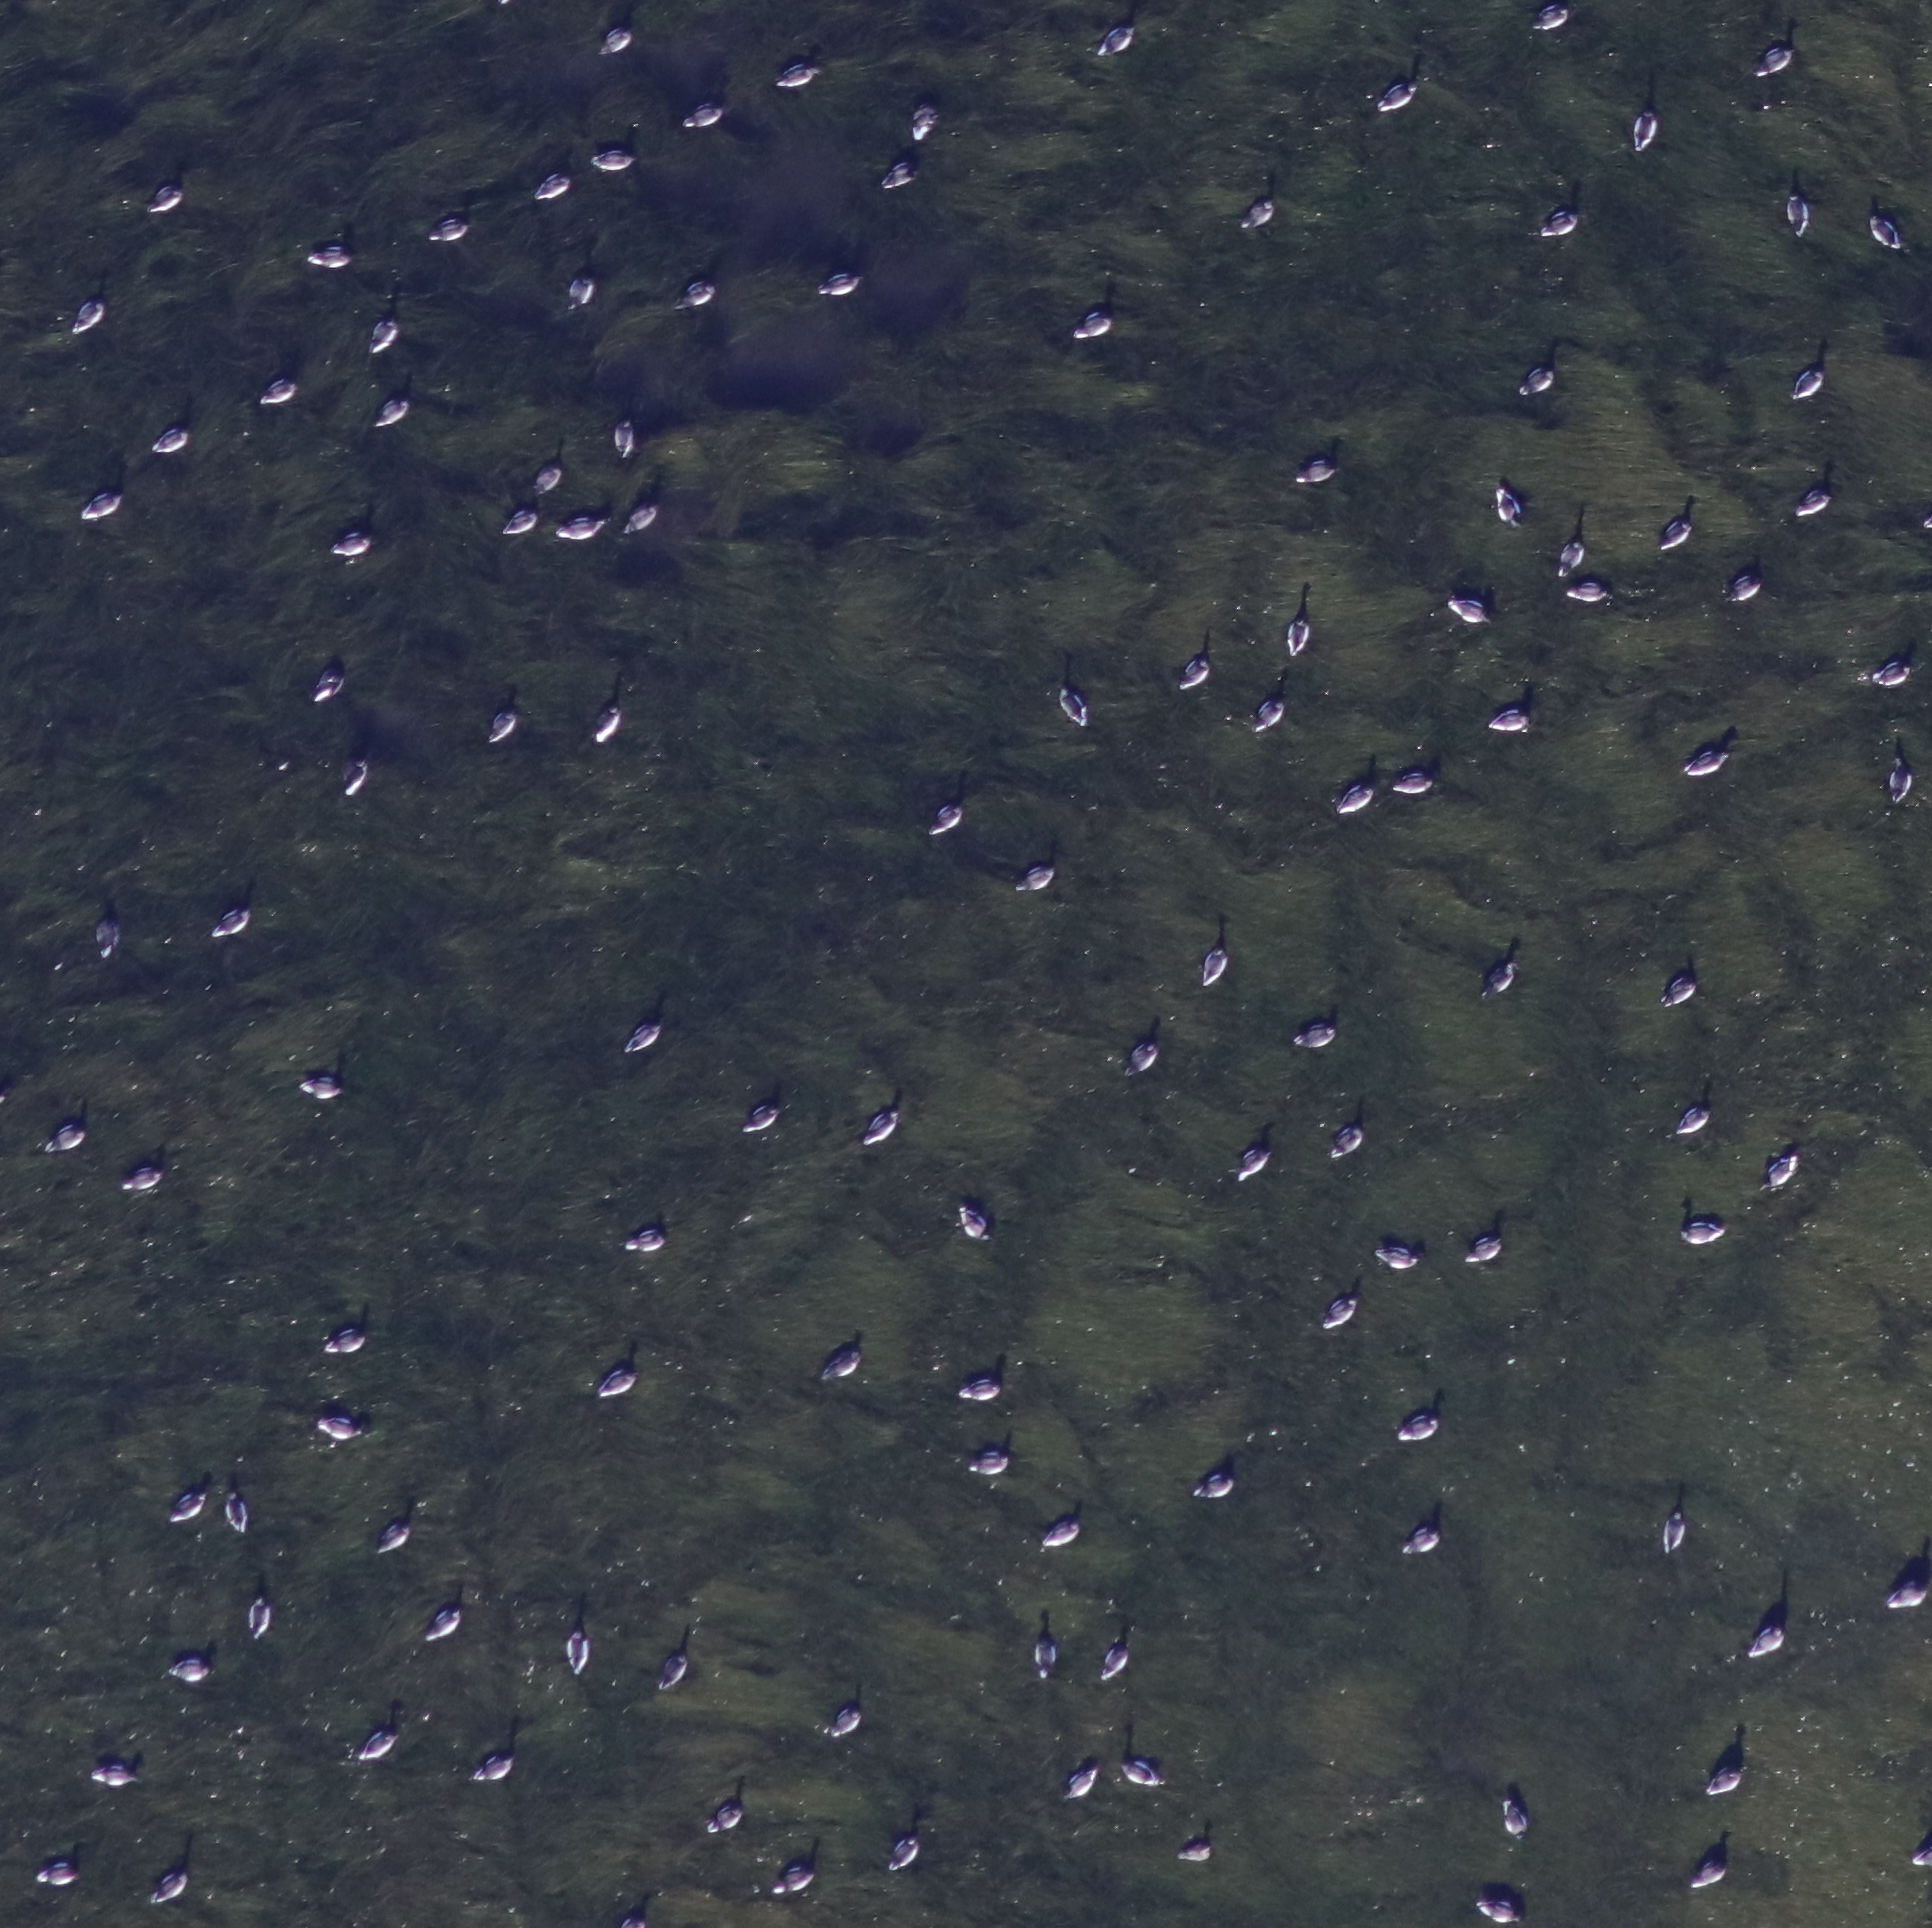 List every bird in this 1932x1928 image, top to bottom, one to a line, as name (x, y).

brant (1553, 19)
brant (1118, 39)
brant (615, 46)
brant (1775, 60)
brant (800, 72)
brant (1395, 96)
brant (708, 114)
brant (916, 129)
brant (1645, 130)
brant (615, 161)
brant (897, 179)
brant (554, 187)
brant (163, 200)
brant (1797, 213)
brant (1257, 215)
brant (1556, 224)
brant (449, 228)
brant (1884, 231)
brant (331, 258)
brant (839, 283)
brant (580, 293)
brant (697, 307)
brant (87, 312)
brant (1095, 325)
brant (384, 334)
brant (1537, 380)
brant (1809, 383)
brant (280, 390)
brant (391, 412)
brant (626, 429)
brant (172, 439)
brant (1317, 471)
brant (550, 477)
brant (1812, 502)
brant (103, 505)
brant (1508, 507)
brant (640, 516)
brant (522, 521)
brant (584, 525)
brant (1674, 534)
brant (353, 544)
brant (1570, 565)
brant (1744, 588)
brant (1591, 593)
brant (1470, 609)
brant (1298, 633)
brant (1195, 671)
brant (1892, 675)
brant (333, 684)
brant (1072, 706)
brant (1268, 715)
brant (1509, 720)
brant (607, 722)
brant (502, 723)
brant (1705, 765)
brant (356, 776)
brant (1901, 781)
brant (1415, 782)
brant (1356, 800)
brant (944, 819)
brant (1037, 877)
brant (231, 922)
brant (106, 937)
brant (1213, 965)
brant (1498, 978)
brant (1683, 990)
brant (645, 1035)
brant (1316, 1037)
brant (1138, 1059)
brant (323, 1087)
brant (762, 1117)
brant (1693, 1119)
brant (881, 1127)
brant (69, 1137)
brant (1346, 1141)
brant (1252, 1162)
brant (1781, 1172)
brant (144, 1179)
brant (975, 1224)
brant (1703, 1232)
brant (647, 1241)
brant (1486, 1250)
brant (1399, 1258)
brant (1340, 1312)
brant (347, 1341)
brant (841, 1365)
brant (617, 1382)
brant (982, 1388)
brant (341, 1427)
brant (1419, 1428)
brant (989, 1464)
brant (1216, 1486)
brant (189, 1506)
brant (238, 1515)
brant (1673, 1531)
brant (1061, 1533)
brant (393, 1536)
brant (1423, 1542)
brant (1908, 1594)
brant (260, 1618)
brant (444, 1624)
brant (1766, 1640)
brant (578, 1650)
brant (1044, 1655)
brant (1116, 1661)
brant (192, 1670)
brant (673, 1672)
brant (846, 1722)
brant (379, 1744)
brant (495, 1766)
brant (1140, 1773)
brant (118, 1774)
brant (1724, 1781)
brant (1080, 1782)
brant (727, 1817)
brant (1515, 1819)
brant (1195, 1850)
brant (906, 1853)
brant (59, 1874)
brant (1712, 1874)
brant (794, 1879)
brant (170, 1887)
brant (1501, 1910)